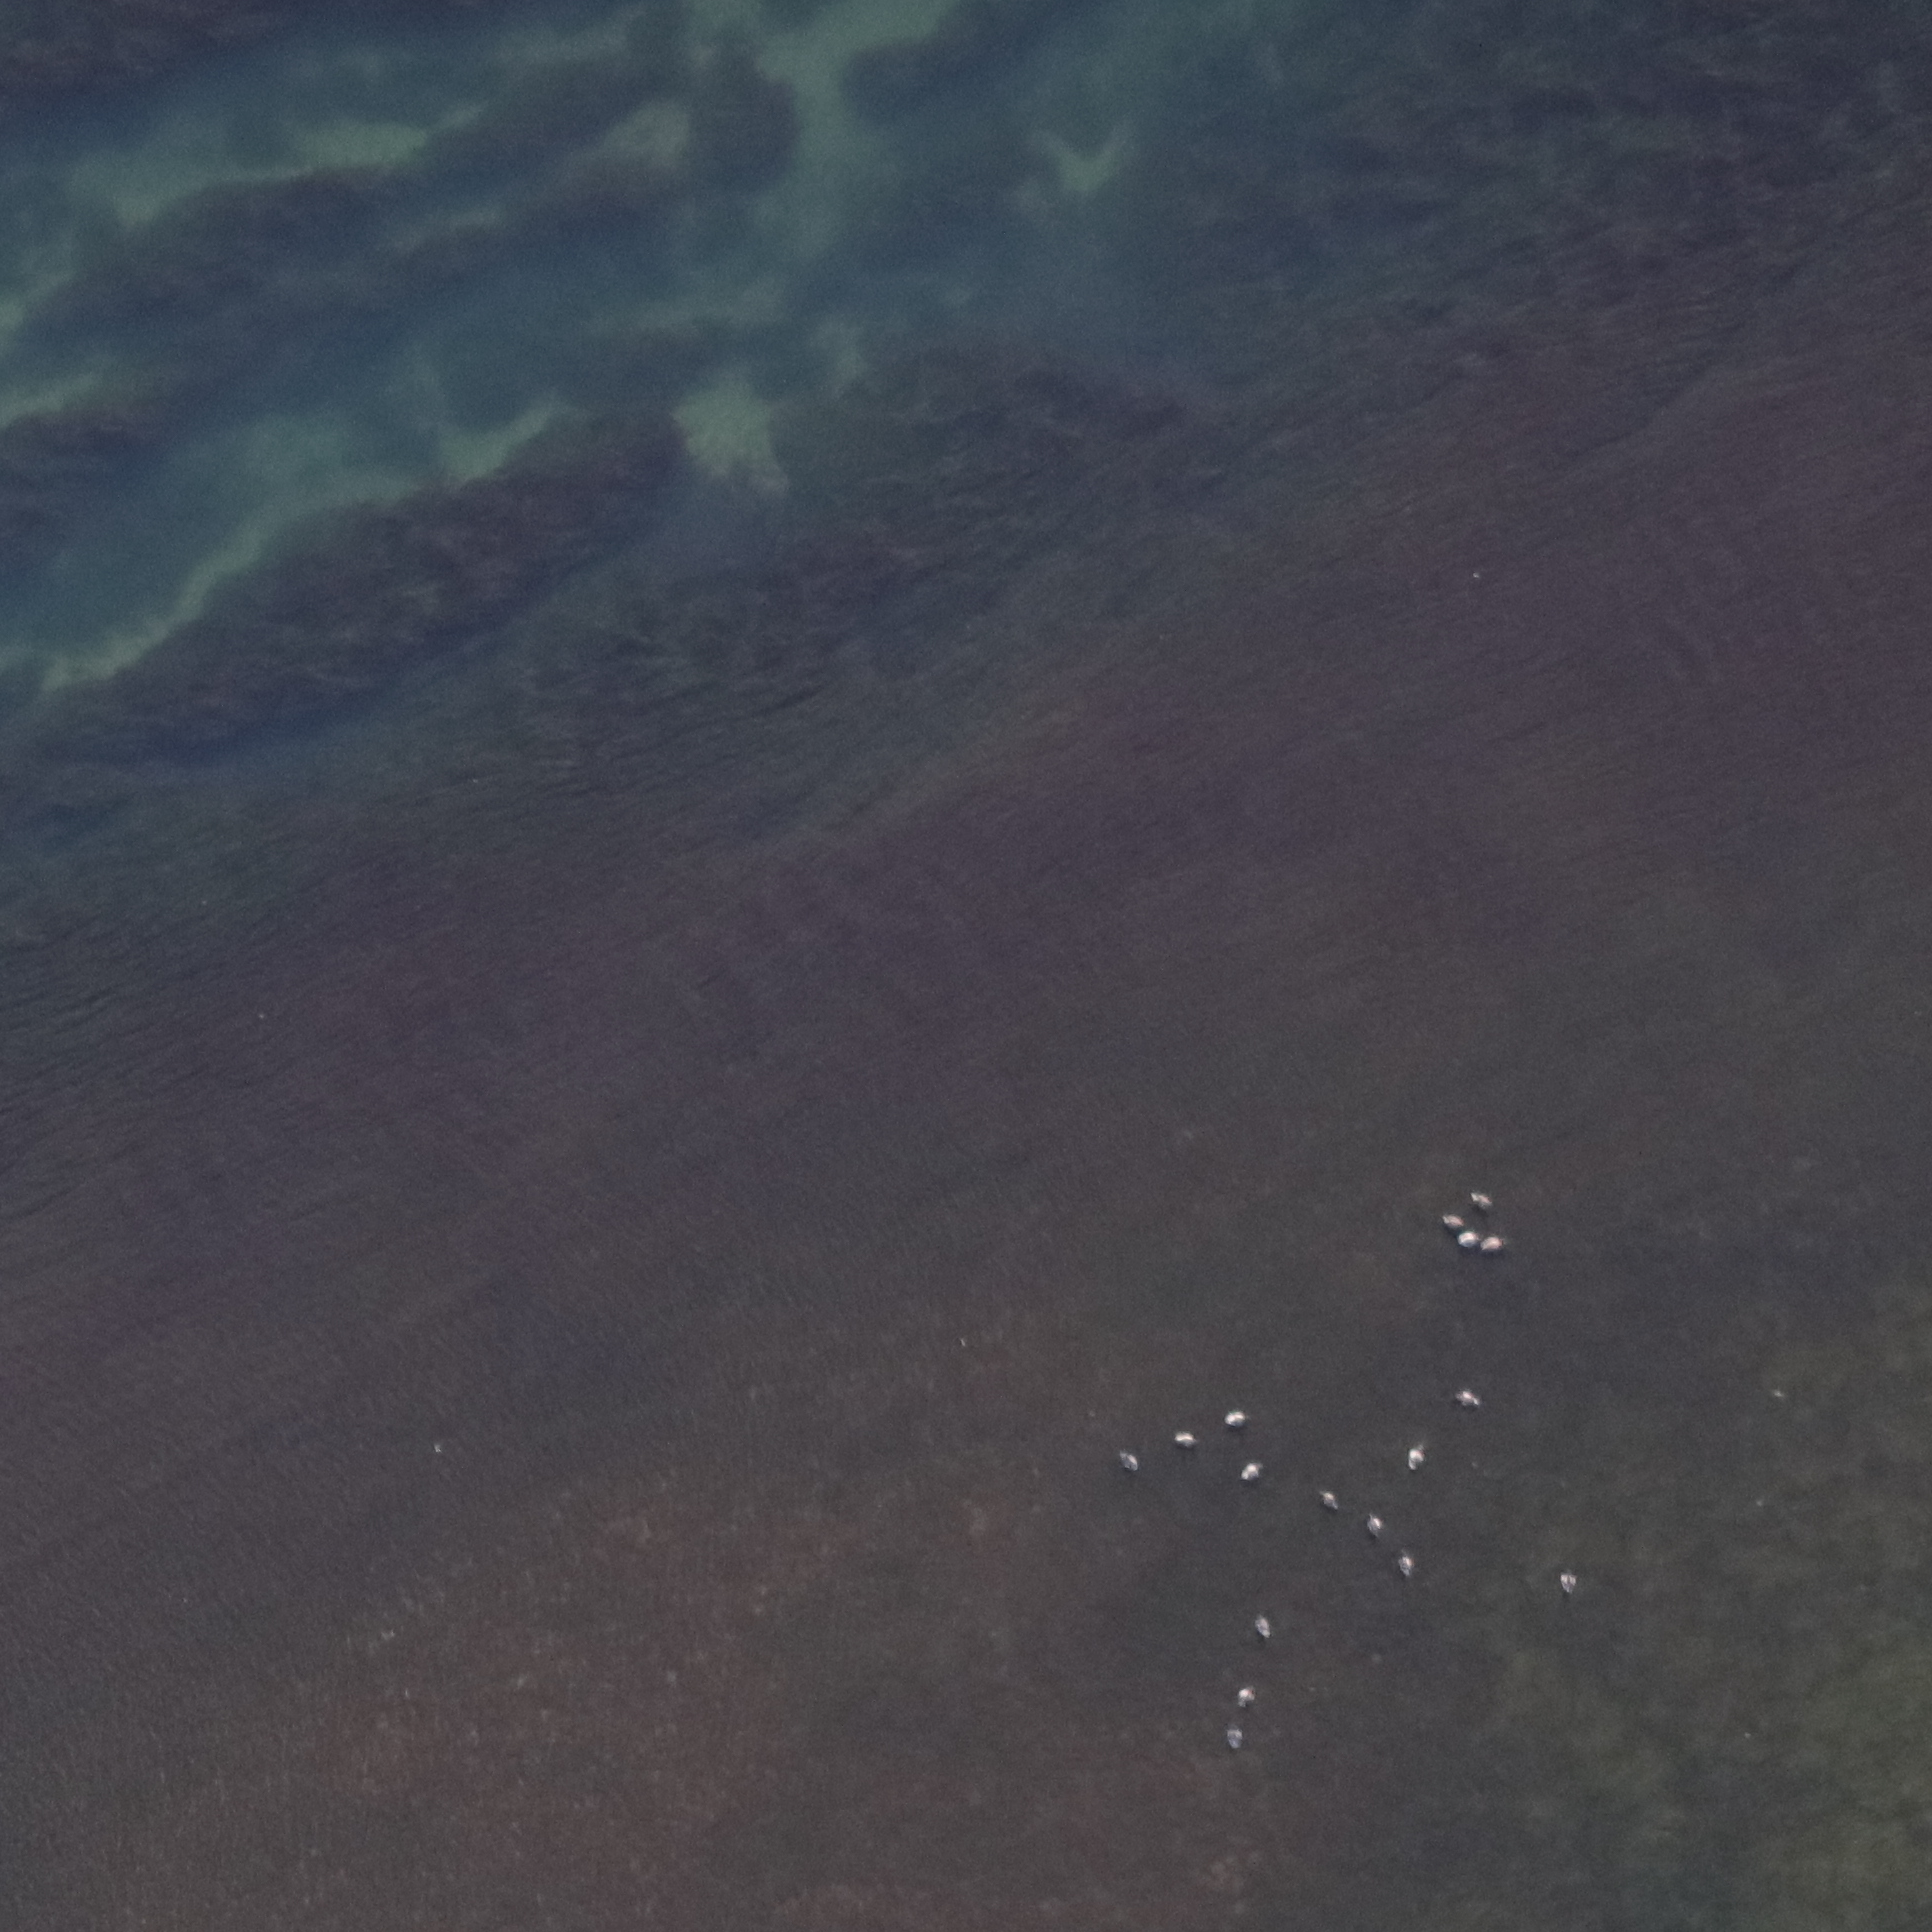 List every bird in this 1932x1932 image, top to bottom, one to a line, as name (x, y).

brant (1484, 1201)
brant (1453, 1222)
brant (1467, 1242)
brant (1491, 1245)
brant (1470, 1401)
brant (1237, 1419)
brant (1185, 1440)
brant (1410, 1458)
brant (1128, 1461)
brant (1252, 1470)
brant (1328, 1503)
brant (1377, 1526)
brant (1405, 1562)
brant (1571, 1583)
brant (1264, 1627)
brant (1242, 1695)
brant (1227, 1735)